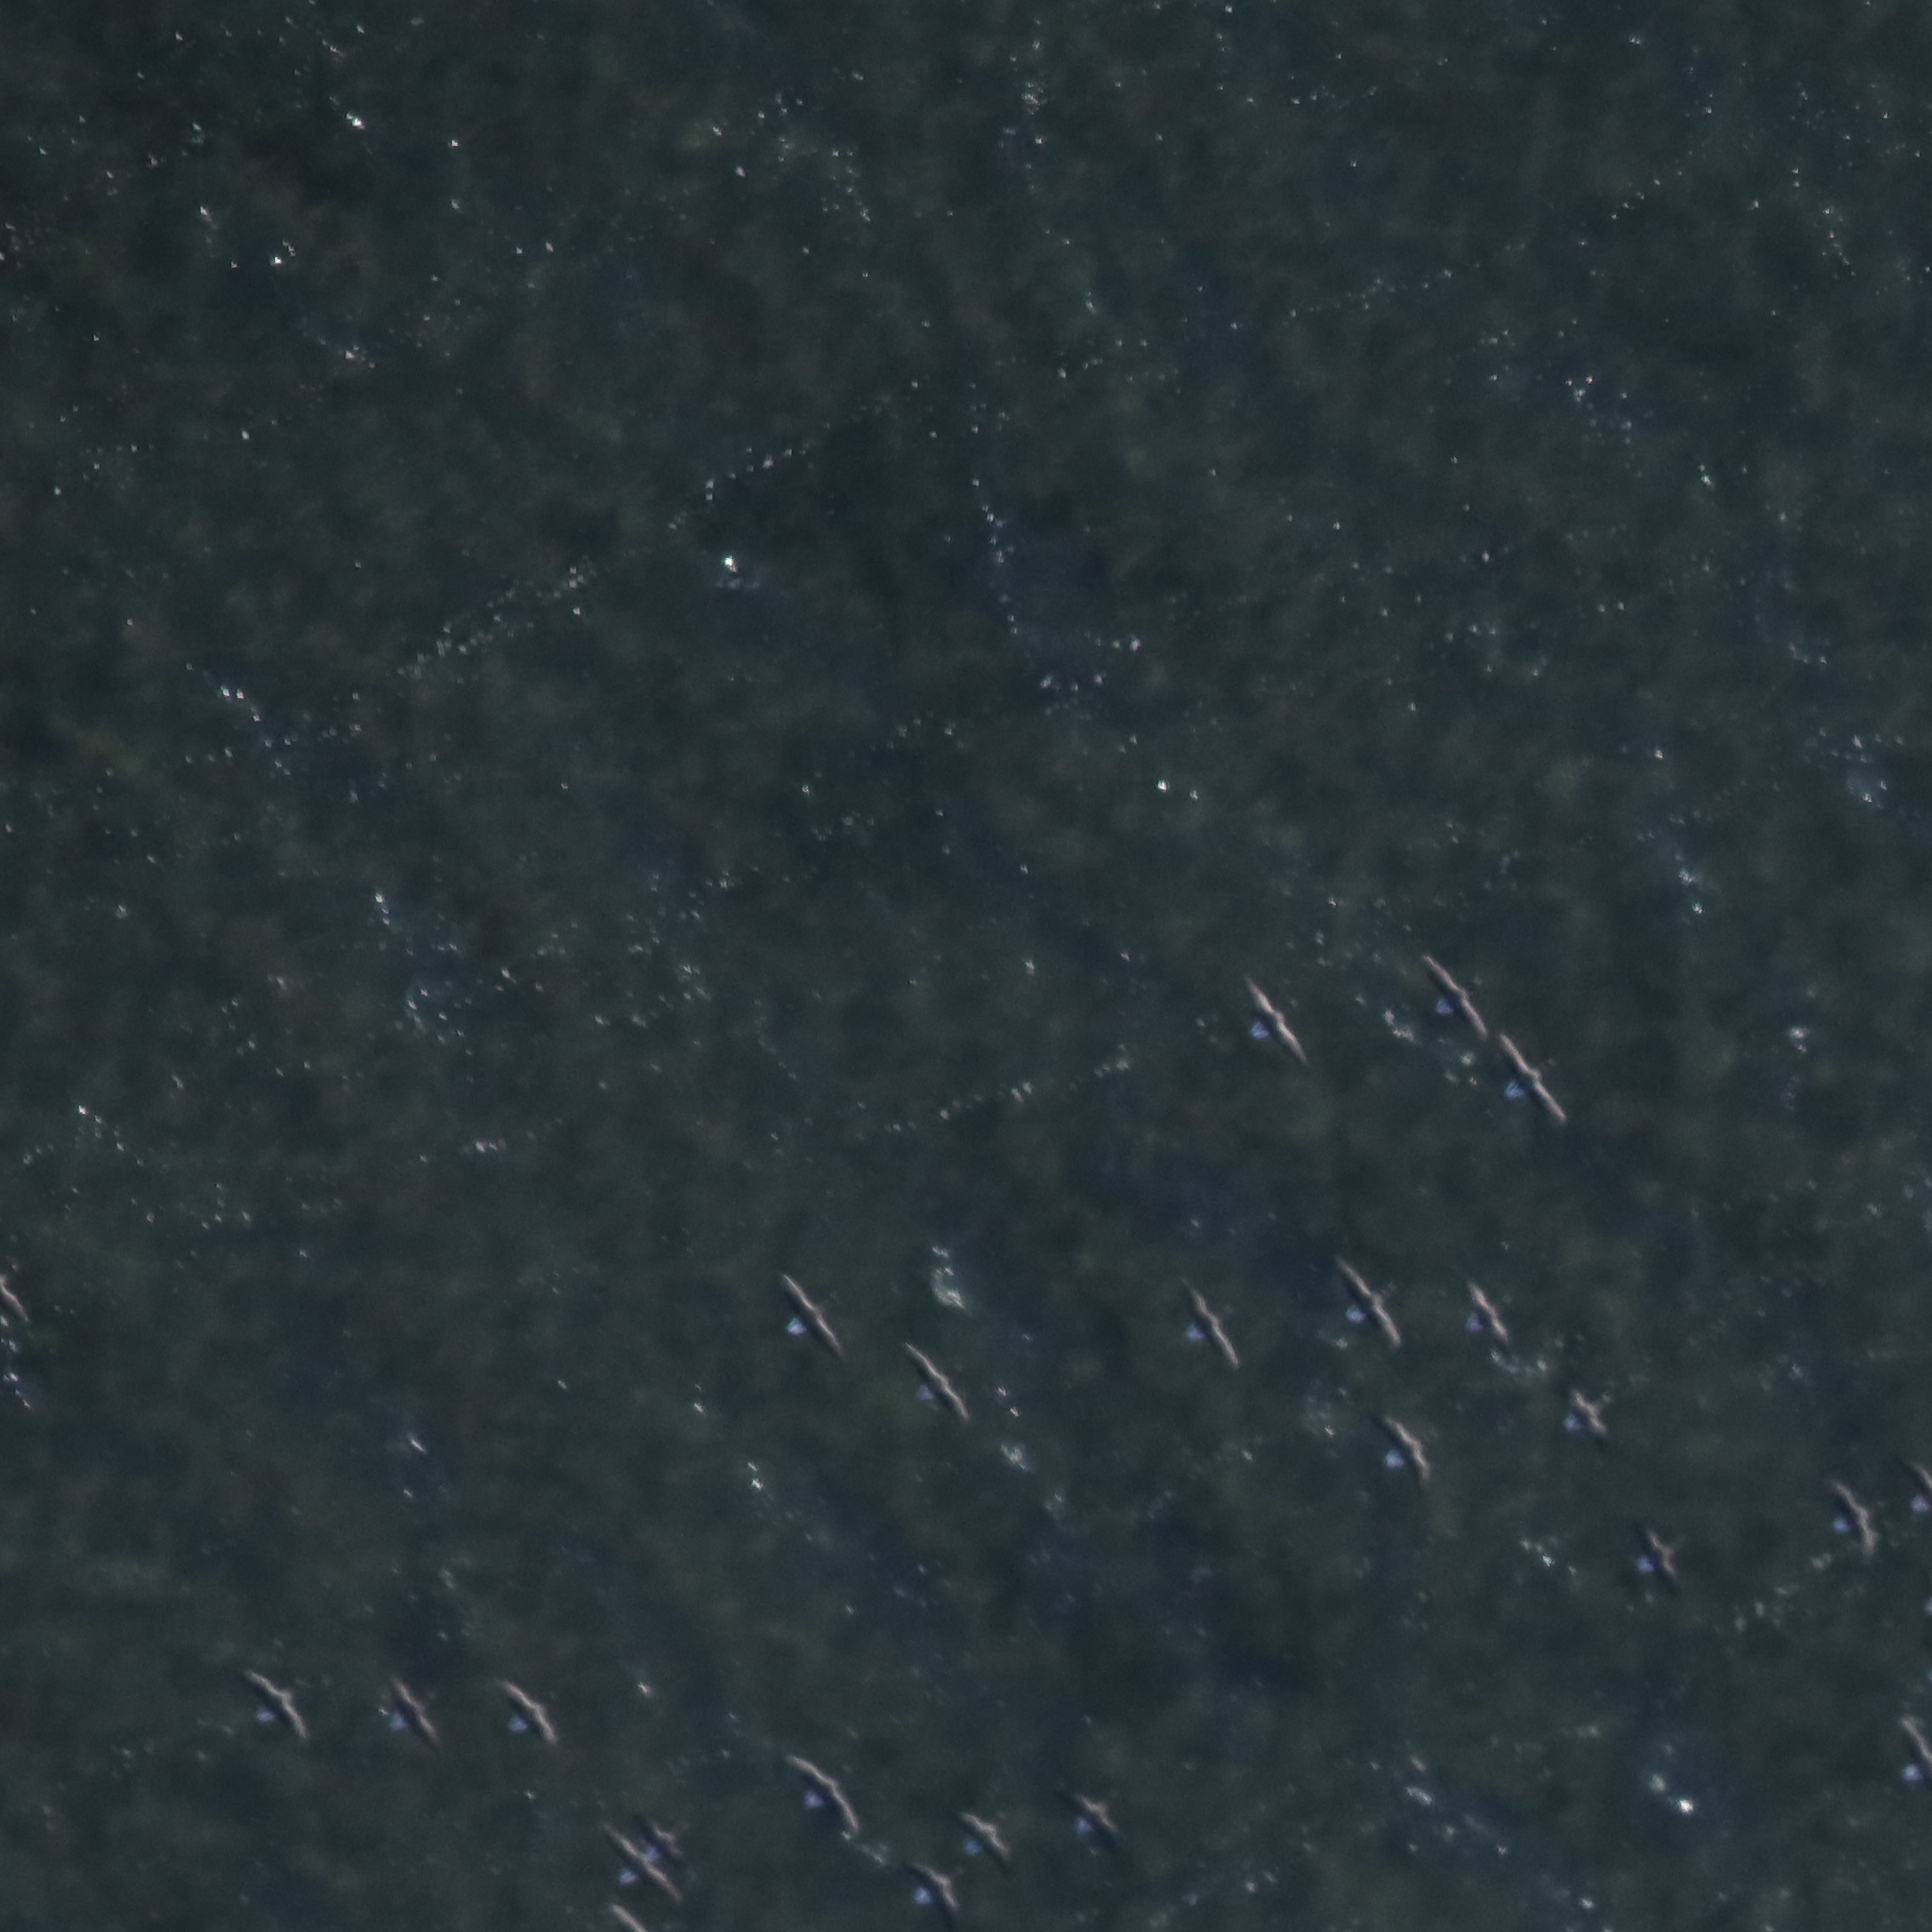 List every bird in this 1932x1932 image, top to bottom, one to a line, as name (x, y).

brant (1452, 996)
brant (1267, 1021)
brant (1526, 1079)
brant (1370, 1309)
brant (806, 1314)
brant (1491, 1319)
brant (1207, 1328)
brant (934, 1387)
brant (1580, 1415)
brant (1404, 1450)
brant (1852, 1518)
brant (1661, 1558)
brant (274, 1704)
brant (412, 1715)
brant (528, 1715)
brant (1930, 1765)
brant (822, 1791)
brant (1094, 1817)
brant (979, 1834)
brant (663, 1840)
brant (631, 1868)
brant (934, 1887)